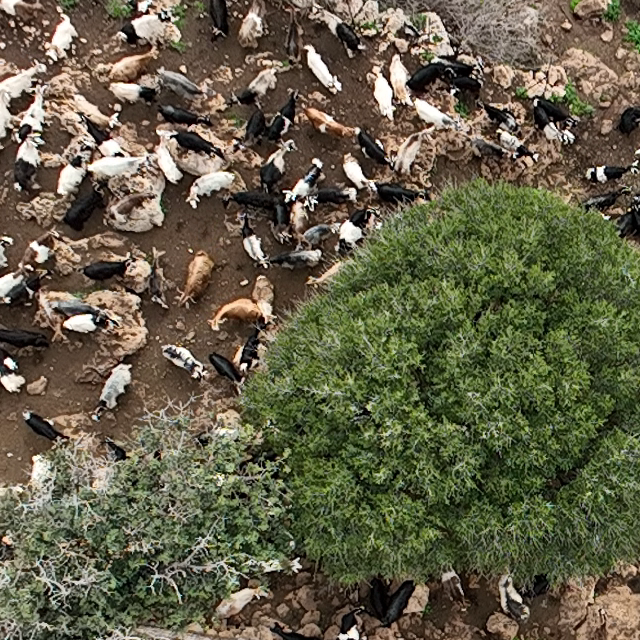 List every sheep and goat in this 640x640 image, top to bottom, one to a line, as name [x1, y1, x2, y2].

goat [0, 0, 20, 14]
goat [209, 1, 230, 43]
goat [236, 1, 263, 47]
goat [283, 7, 304, 64]
goat [309, 7, 366, 56]
goat [116, 9, 170, 47]
goat [46, 13, 80, 66]
goat [305, 44, 342, 93]
goat [109, 46, 158, 81]
goat [389, 53, 413, 107]
goat [431, 55, 484, 77]
goat [0, 64, 45, 104]
goat [407, 64, 456, 93]
goat [444, 67, 480, 96]
goat [157, 69, 207, 101]
goat [228, 69, 277, 106]
goat [372, 73, 397, 122]
goat [105, 82, 156, 104]
goat [20, 86, 47, 138]
goat [264, 88, 299, 142]
goat [0, 89, 11, 150]
goat [74, 95, 123, 128]
goat [414, 96, 463, 134]
goat [534, 97, 577, 128]
goat [484, 102, 517, 130]
goat [158, 104, 214, 128]
goat [533, 106, 568, 146]
goat [303, 107, 357, 142]
goat [617, 107, 639, 138]
goat [244, 108, 265, 143]
goat [76, 112, 125, 158]
goat [497, 129, 538, 162]
goat [156, 130, 183, 183]
goat [174, 130, 225, 161]
goat [358, 130, 395, 171]
goat [395, 133, 422, 176]
goat [468, 135, 518, 161]
goat [14, 138, 45, 190]
goat [258, 139, 293, 192]
goat [634, 143, 639, 163]
goat [56, 150, 86, 196]
goat [88, 153, 154, 176]
goat [342, 155, 378, 192]
goat [285, 157, 323, 201]
goat [586, 160, 639, 184]
goat [186, 171, 234, 209]
goat [65, 180, 106, 231]
goat [375, 182, 427, 202]
goat [579, 185, 633, 218]
goat [305, 188, 358, 213]
goat [110, 192, 157, 223]
goat [223, 192, 287, 208]
goat [289, 193, 318, 243]
goat [635, 196, 639, 226]
goat [271, 206, 291, 242]
goat [338, 206, 380, 255]
goat [611, 207, 636, 235]
goat [238, 211, 265, 259]
goat [633, 212, 639, 242]
goat [303, 221, 341, 248]
goat [22, 230, 61, 270]
goat [0, 233, 14, 290]
goat [147, 248, 170, 310]
goat [260, 249, 322, 269]
goat [174, 251, 215, 308]
goat [82, 255, 137, 281]
goat [305, 260, 355, 286]
goat [0, 270, 25, 306]
goat [6, 270, 53, 304]
goat [253, 274, 277, 325]
goat [49, 299, 123, 330]
goat [210, 299, 260, 331]
goat [62, 314, 114, 332]
goat [0, 317, 50, 349]
goat [240, 323, 267, 370]
goat [0, 324, 27, 393]
goat [160, 344, 210, 382]
goat [209, 352, 245, 388]
goat [89, 364, 131, 421]
goat [24, 410, 70, 444]
goat [104, 440, 131, 462]
goat [28, 455, 55, 509]
goat [0, 485, 25, 506]
goat [240, 557, 301, 574]
goat [441, 561, 469, 613]
goat [498, 571, 530, 623]
goat [370, 575, 389, 619]
goat [384, 578, 418, 624]
goat [216, 588, 269, 620]
goat [342, 603, 364, 639]
goat [595, 610, 613, 639]
goat [270, 621, 339, 639]